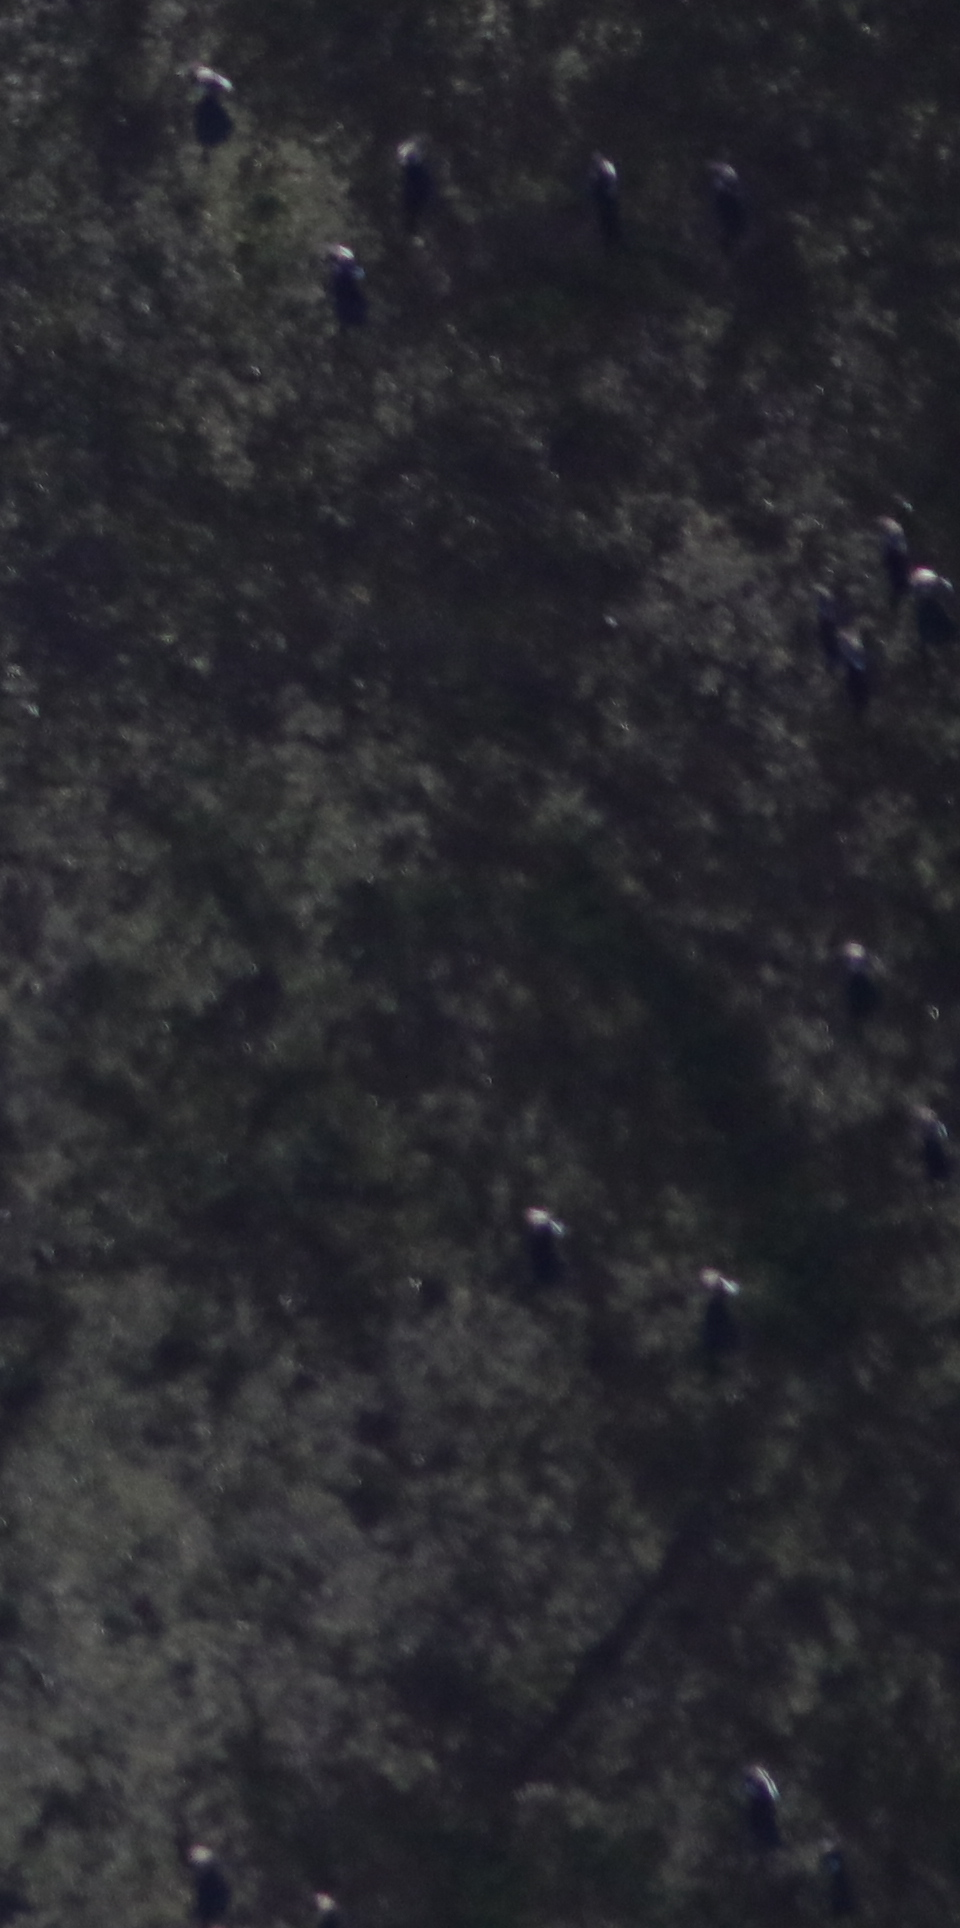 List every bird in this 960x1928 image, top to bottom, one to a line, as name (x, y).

brant (203, 73)
brant (417, 153)
brant (599, 170)
brant (722, 173)
brant (346, 262)
brant (894, 528)
brant (929, 574)
brant (817, 598)
brant (858, 648)
brant (859, 959)
brant (929, 1118)
brant (549, 1222)
brant (717, 1285)
brant (761, 1790)
brant (203, 1856)